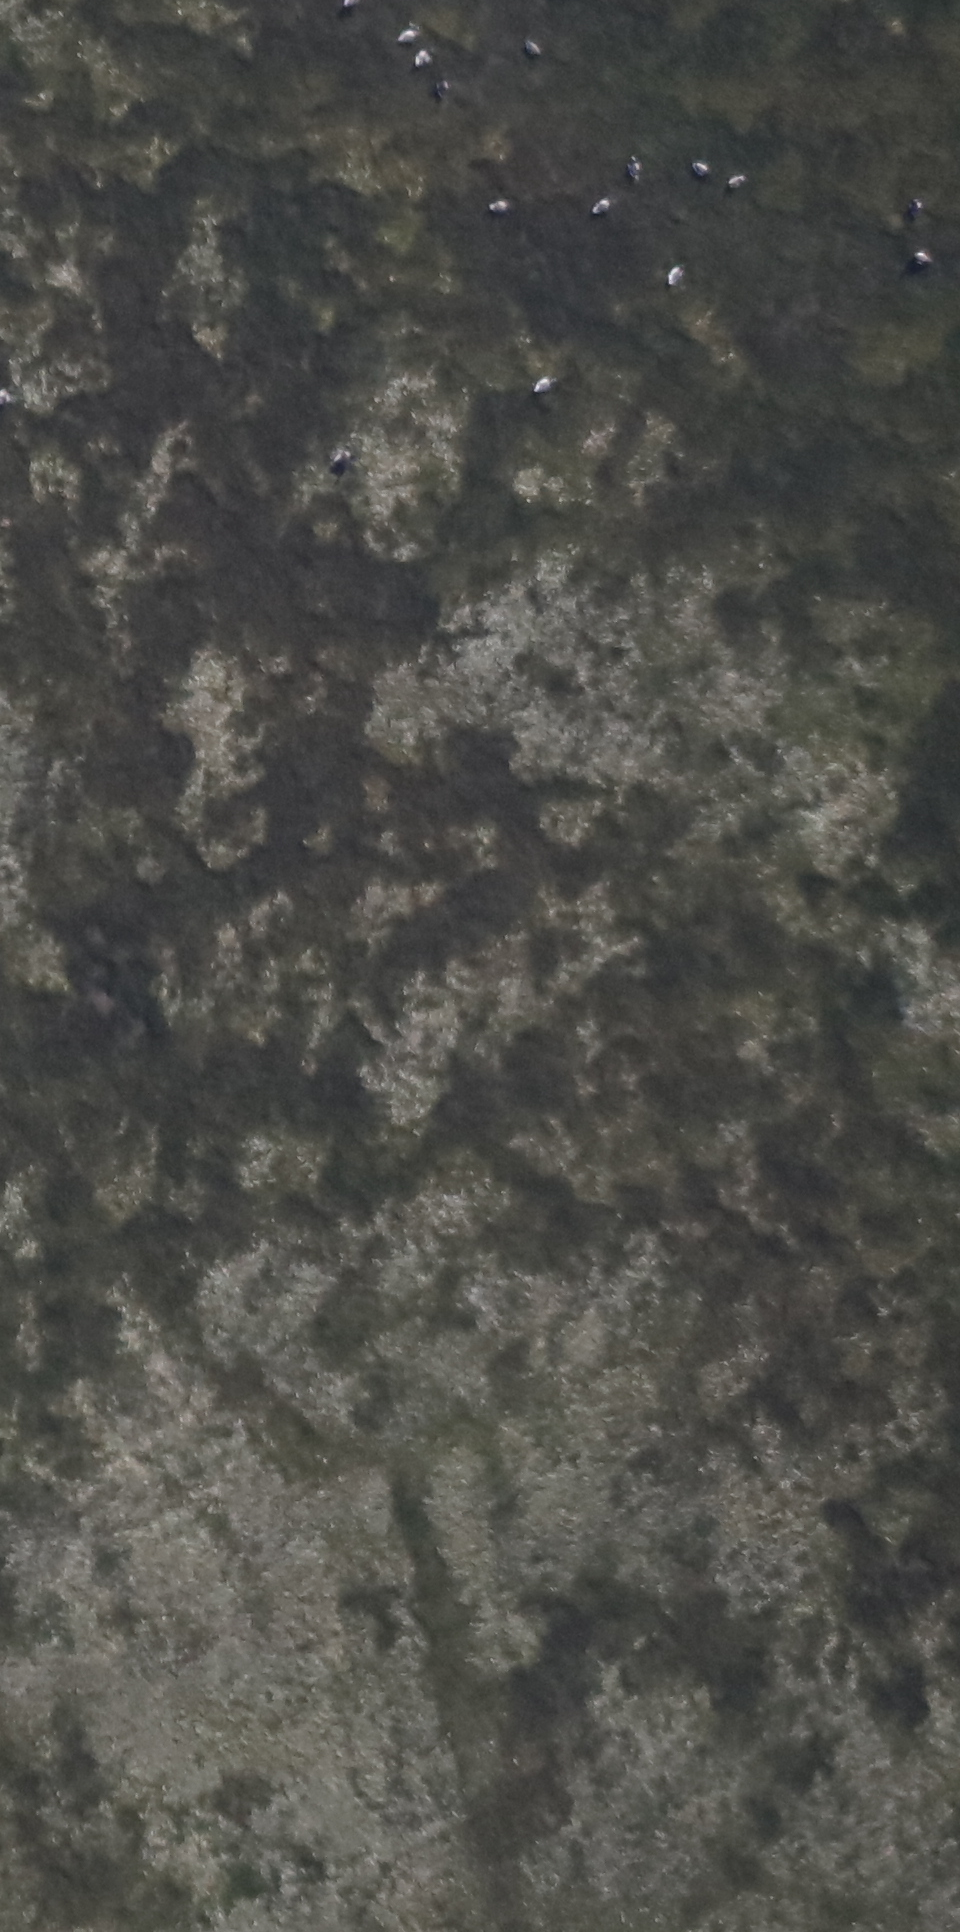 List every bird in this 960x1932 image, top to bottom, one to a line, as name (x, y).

brant (411, 36)
brant (534, 51)
brant (431, 60)
brant (441, 87)
brant (631, 166)
brant (691, 173)
brant (742, 187)
brant (492, 199)
brant (603, 200)
brant (916, 206)
brant (920, 256)
brant (675, 275)
brant (544, 381)
brant (8, 391)
brant (335, 462)